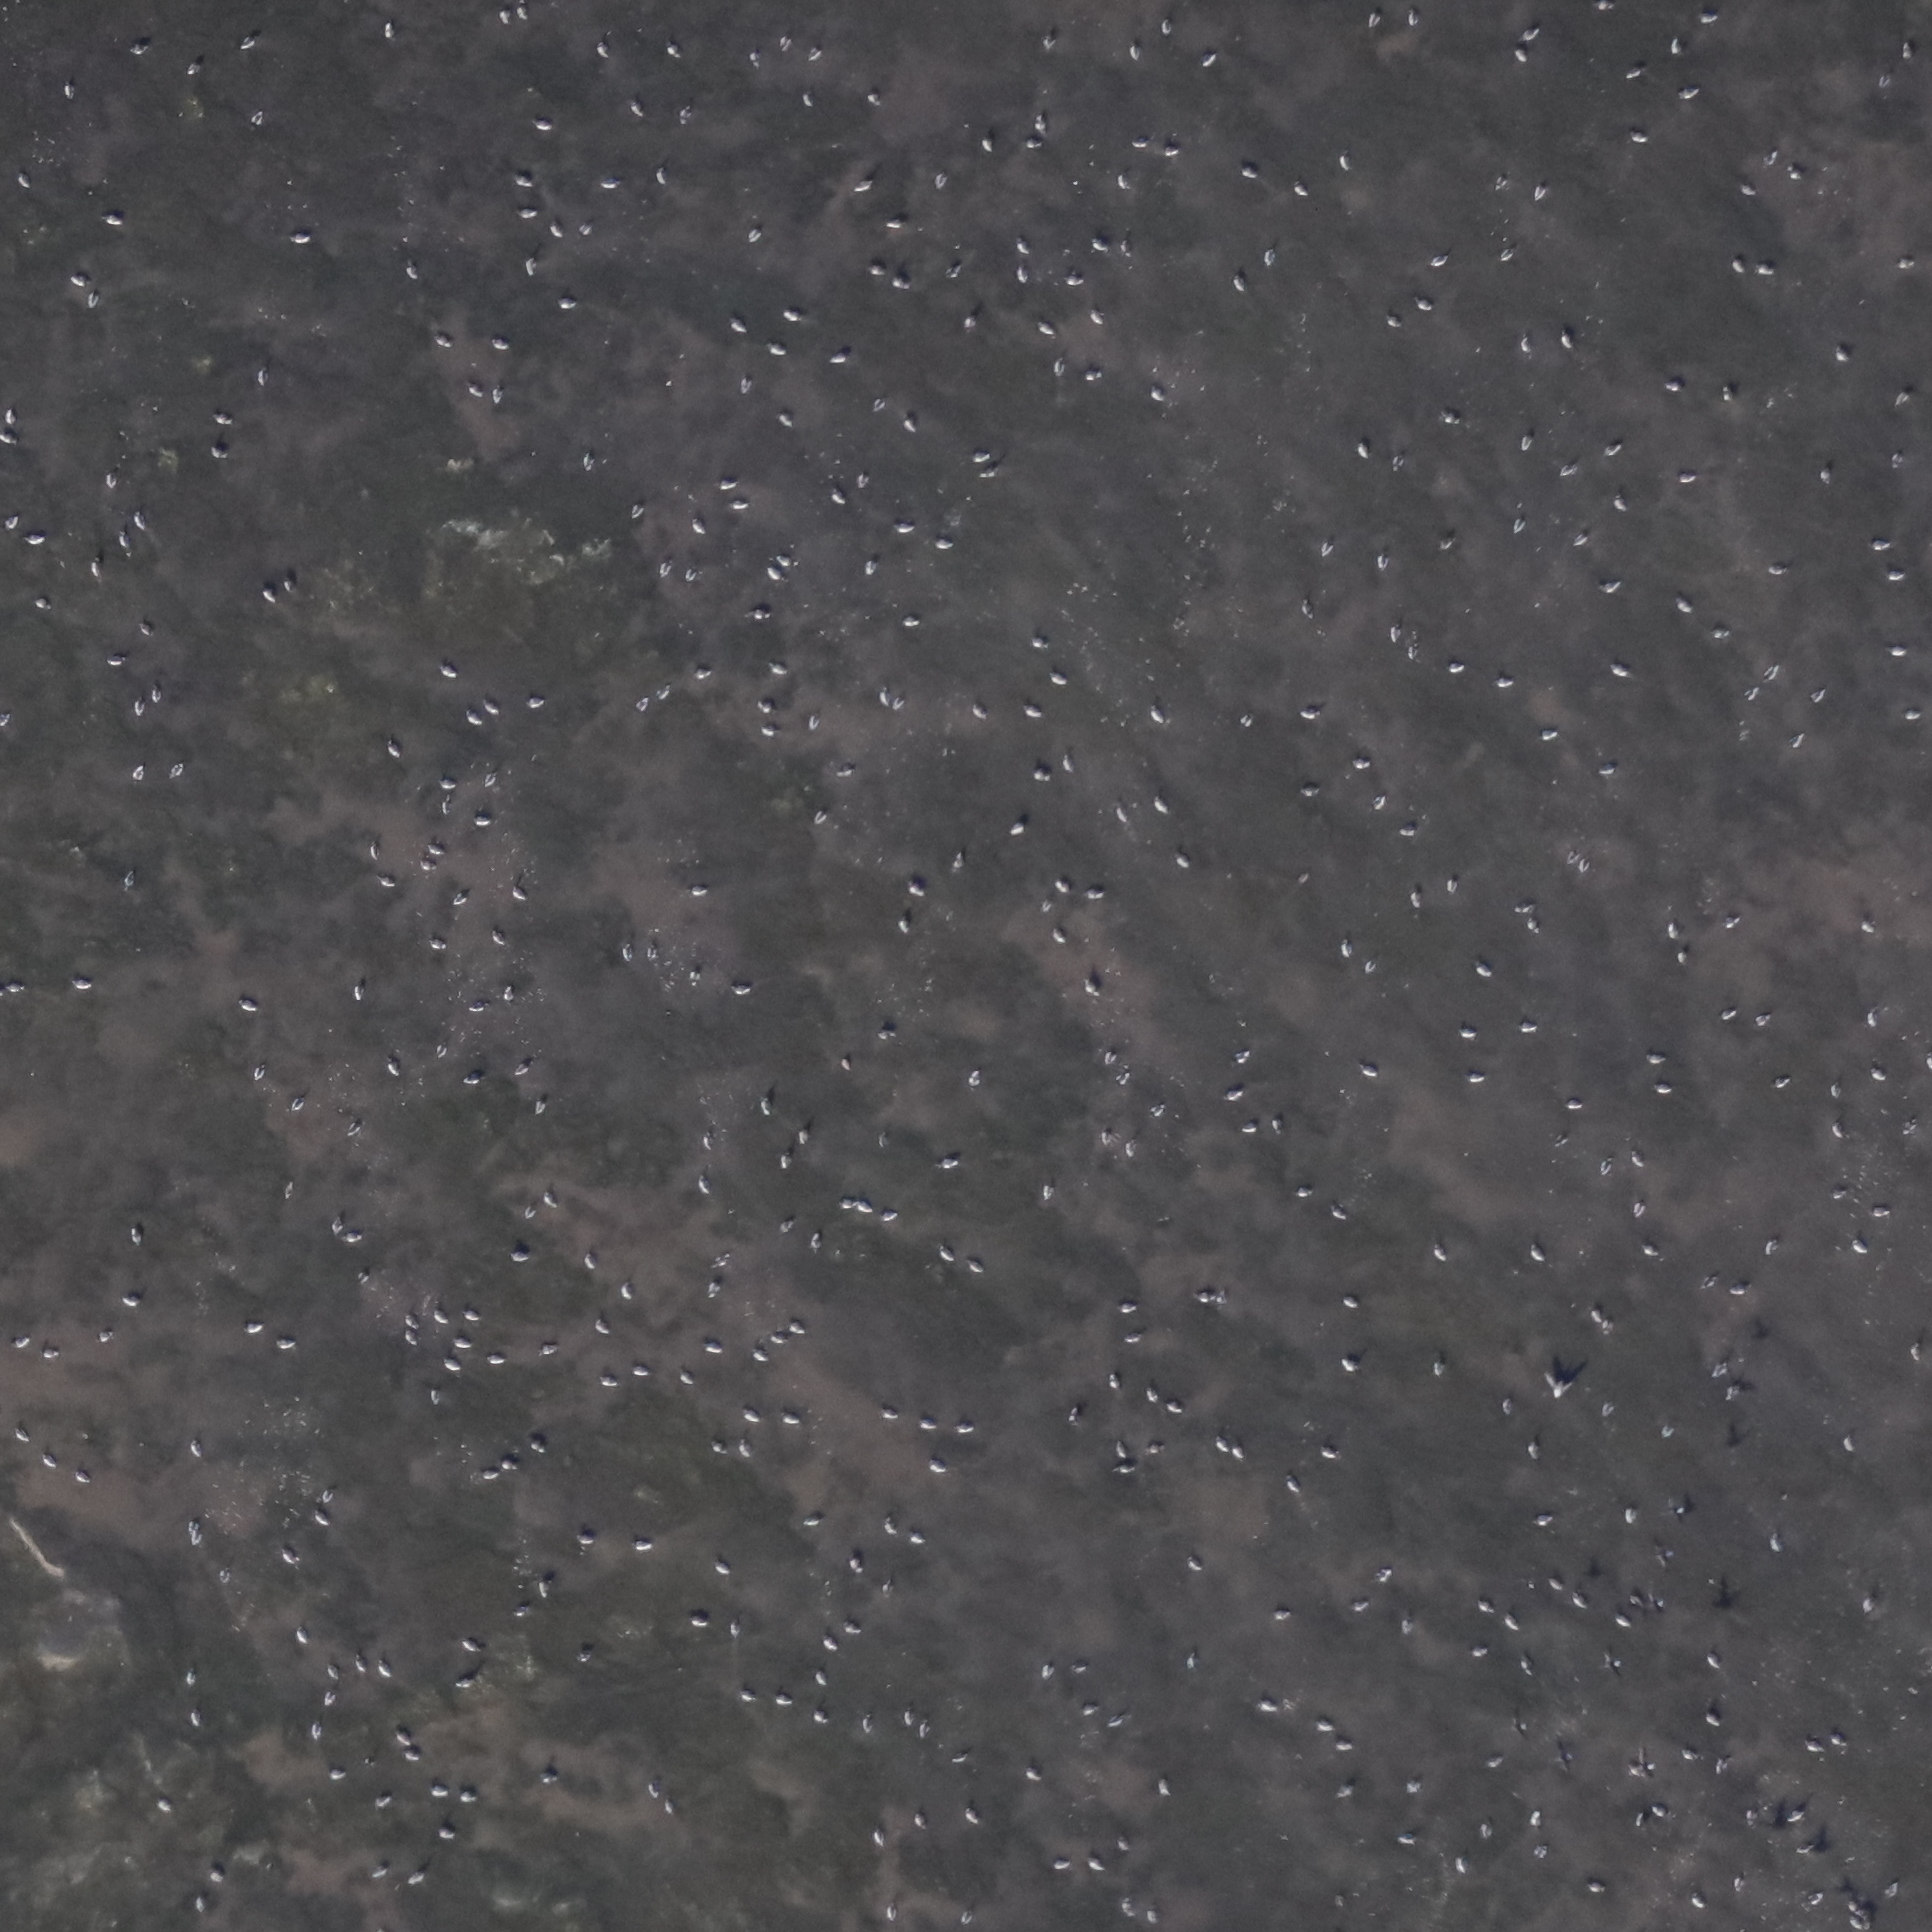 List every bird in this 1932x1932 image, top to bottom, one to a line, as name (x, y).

brant (1611, 0)
brant (1415, 12)
brant (1723, 16)
brant (1166, 17)
brant (525, 19)
brant (507, 21)
brant (1378, 21)
brant (389, 25)
brant (1536, 33)
brant (134, 42)
brant (1053, 42)
brant (782, 43)
brant (256, 47)
brant (1689, 47)
brant (1136, 48)
brant (1912, 49)
brant (597, 52)
brant (817, 57)
brant (1515, 57)
brant (681, 58)
brant (752, 60)
brant (1221, 62)
brant (198, 70)
brant (1641, 72)
brant (1885, 84)
brant (67, 92)
brant (1697, 92)
brant (803, 104)
brant (871, 106)
brant (689, 116)
brant (636, 117)
brant (256, 118)
brant (1043, 120)
brant (547, 131)
brant (1641, 131)
brant (987, 138)
brant (1037, 141)
brant (1146, 141)
brant (1173, 159)
brant (1774, 161)
brant (1344, 164)
brant (662, 167)
brant (1254, 172)
brant (17, 175)
brant (1802, 175)
brant (521, 178)
brant (1506, 179)
brant (951, 187)
brant (614, 189)
brant (1126, 190)
brant (1303, 191)
brant (1542, 193)
brant (864, 194)
brant (1750, 199)
brant (531, 211)
brant (900, 219)
brant (115, 225)
brant (560, 229)
brant (588, 230)
brant (755, 236)
brant (301, 238)
brant (1018, 239)
brant (1101, 247)
brant (1129, 249)
brant (1906, 259)
brant (1440, 261)
brant (1516, 262)
brant (417, 264)
brant (537, 264)
brant (1265, 264)
brant (1735, 264)
brant (882, 268)
brant (1759, 271)
brant (956, 277)
brant (1076, 277)
brant (1030, 279)
brant (80, 280)
brant (1238, 282)
brant (904, 289)
brant (574, 297)
brant (93, 298)
brant (1433, 308)
brant (800, 318)
brant (978, 319)
brant (1090, 319)
brant (1408, 321)
brant (745, 324)
brant (1045, 325)
brant (1570, 341)
brant (1533, 343)
brant (506, 347)
brant (448, 348)
brant (781, 351)
brant (1842, 354)
brant (845, 359)
brant (1058, 373)
brant (275, 375)
brant (1090, 377)
brant (1670, 381)
brant (751, 384)
brant (1725, 389)
brant (476, 396)
brant (507, 397)
brant (1166, 398)
brant (1900, 401)
brant (879, 409)
brant (1453, 411)
brant (8, 413)
brant (222, 415)
brant (784, 430)
brant (917, 431)
brant (1518, 437)
brant (9, 442)
brant (1357, 446)
brant (220, 455)
brant (1617, 455)
brant (977, 457)
brant (589, 458)
brant (1903, 460)
brant (1397, 462)
brant (110, 472)
brant (1571, 472)
brant (1837, 472)
brant (989, 475)
brant (723, 476)
brant (863, 478)
brant (1691, 484)
brant (839, 499)
brant (1628, 503)
brant (749, 505)
brant (637, 506)
brant (146, 515)
brant (906, 526)
brant (15, 527)
brant (701, 527)
brant (1518, 528)
brant (32, 532)
brant (1440, 535)
brant (1587, 537)
brant (941, 541)
brant (1874, 544)
brant (122, 545)
brant (1325, 550)
brant (871, 555)
brant (784, 556)
brant (1379, 557)
brant (661, 561)
brant (97, 562)
brant (1783, 562)
brant (1895, 574)
brant (774, 576)
brant (695, 579)
brant (1613, 582)
brant (294, 583)
brant (266, 594)
brant (49, 597)
brant (1307, 604)
brant (760, 605)
brant (1681, 610)
brant (911, 621)
brant (150, 627)
brant (1394, 634)
brant (1720, 635)
brant (1043, 644)
brant (1903, 648)
brant (1413, 650)
brant (110, 662)
brant (778, 664)
brant (1461, 666)
brant (1623, 669)
brant (704, 670)
brant (450, 675)
brant (1774, 675)
brant (1058, 681)
brant (1512, 686)
brant (673, 692)
brant (1823, 693)
brant (156, 696)
brant (1754, 696)
brant (879, 700)
brant (134, 703)
brant (761, 703)
brant (905, 703)
brant (987, 704)
brant (542, 705)
brant (644, 707)
brant (1310, 707)
brant (496, 711)
brant (1029, 711)
brant (1148, 711)
brant (1910, 712)
brant (2, 715)
brant (1249, 715)
brant (477, 724)
brant (816, 725)
brant (1553, 733)
brant (770, 735)
brant (1807, 741)
brant (399, 745)
brant (1357, 755)
brant (1066, 757)
brant (849, 769)
brant (1611, 773)
brant (135, 774)
brant (180, 775)
brant (503, 777)
brant (1045, 779)
brant (450, 782)
brant (1315, 794)
brant (1162, 803)
brant (453, 804)
brant (1378, 804)
brant (822, 810)
brant (1119, 813)
brant (489, 818)
brant (1019, 830)
brant (1414, 833)
brant (442, 839)
brant (376, 846)
brant (1571, 855)
brant (1184, 864)
brant (430, 868)
brant (957, 868)
brant (1584, 869)
other bird (1304, 879)
brant (1067, 883)
brant (133, 884)
brant (390, 887)
brant (1456, 887)
brant (921, 889)
brant (696, 891)
brant (1089, 891)
brant (518, 895)
brant (1423, 897)
brant (453, 898)
brant (1045, 898)
brant (1528, 903)
brant (1742, 916)
brant (909, 923)
brant (1873, 923)
brant (1065, 929)
brant (1528, 931)
brant (1672, 931)
brant (493, 933)
brant (441, 949)
brant (624, 950)
brant (1348, 950)
brant (1685, 953)
brant (655, 955)
brant (1488, 972)
brant (1375, 974)
brant (695, 976)
brant (84, 980)
brant (1096, 982)
brant (12, 986)
brant (359, 986)
brant (514, 992)
brant (750, 992)
brant (250, 1002)
brant (479, 1006)
brant (1730, 1011)
brant (1871, 1011)
brant (1755, 1024)
brant (1535, 1030)
brant (893, 1035)
brant (1465, 1035)
brant (444, 1048)
brant (1248, 1050)
brant (1657, 1052)
brant (1107, 1062)
other bird (846, 1063)
brant (392, 1064)
brant (1376, 1065)
brant (1883, 1067)
brant (258, 1070)
brant (1777, 1070)
brant (518, 1074)
brant (1483, 1075)
brant (971, 1079)
brant (1118, 1081)
brant (480, 1083)
brant (1665, 1083)
brant (1236, 1091)
brant (1841, 1094)
brant (538, 1103)
brant (1578, 1103)
brant (300, 1104)
brant (758, 1104)
brant (1161, 1112)
brant (1906, 1128)
brant (359, 1129)
brant (1250, 1129)
brant (1285, 1129)
brant (1843, 1129)
brant (698, 1133)
brant (804, 1133)
brant (1102, 1135)
brant (1564, 1135)
brant (894, 1136)
brant (1131, 1151)
brant (950, 1157)
brant (784, 1163)
brant (1635, 1165)
brant (1607, 1166)
brant (701, 1183)
brant (1843, 1183)
other bird (288, 1187)
brant (1043, 1190)
brant (1293, 1195)
brant (565, 1196)
brant (844, 1202)
brant (862, 1208)
brant (1878, 1210)
brant (533, 1212)
brant (1635, 1213)
brant (889, 1214)
brant (1339, 1214)
brant (336, 1225)
brant (780, 1226)
brant (138, 1232)
brant (360, 1240)
brant (1854, 1241)
brant (811, 1242)
brant (524, 1245)
brant (1652, 1249)
brant (1773, 1249)
brant (947, 1253)
brant (1440, 1253)
brant (1539, 1257)
brant (584, 1260)
brant (717, 1260)
brant (968, 1265)
brant (365, 1281)
brant (1701, 1281)
brant (716, 1283)
brant (1742, 1283)
brant (627, 1287)
brant (1204, 1290)
brant (1230, 1291)
brant (1351, 1299)
brant (138, 1301)
brant (1126, 1301)
brant (478, 1308)
brant (432, 1311)
brant (1600, 1313)
brant (420, 1320)
brant (803, 1327)
brant (256, 1330)
brant (606, 1331)
brant (1618, 1331)
brant (105, 1334)
brant (1129, 1335)
brant (775, 1336)
brant (412, 1337)
brant (21, 1341)
brant (294, 1342)
brant (461, 1343)
brant (711, 1346)
brant (756, 1346)
brant (550, 1349)
brant (1912, 1350)
brant (55, 1364)
brant (494, 1364)
brant (1438, 1364)
brant (1350, 1365)
brant (450, 1368)
brant (637, 1368)
brant (1720, 1371)
brant (685, 1373)
brant (1113, 1373)
brant (602, 1376)
brant (1150, 1386)
brant (1557, 1394)
brant (432, 1397)
brant (1730, 1397)
brant (894, 1408)
brant (1177, 1408)
brant (1079, 1409)
brant (751, 1415)
brant (1516, 1415)
brant (1607, 1416)
brant (792, 1424)
brant (1670, 1429)
brant (925, 1430)
brant (962, 1431)
brant (25, 1435)
brant (1148, 1438)
brant (1845, 1439)
brant (541, 1447)
brant (1217, 1447)
brant (1334, 1447)
brant (194, 1448)
brant (715, 1448)
brant (741, 1448)
brant (1540, 1449)
brant (1119, 1450)
brant (1244, 1456)
brant (506, 1461)
brant (61, 1462)
brant (939, 1462)
brant (87, 1468)
brant (1124, 1470)
brant (493, 1474)
brant (1292, 1488)
brant (335, 1497)
brant (1678, 1512)
brant (1550, 1518)
brant (1637, 1518)
brant (323, 1520)
brant (195, 1522)
brant (821, 1524)
brant (894, 1524)
brant (1779, 1536)
brant (922, 1538)
brant (589, 1539)
brant (650, 1540)
brant (204, 1547)
brant (296, 1557)
brant (1666, 1559)
brant (863, 1562)
brant (719, 1563)
brant (1192, 1565)
brant (1390, 1577)
brant (228, 1580)
brant (1559, 1584)
brant (542, 1587)
brant (892, 1588)
brant (1639, 1597)
brant (1488, 1598)
brant (1580, 1607)
brant (1868, 1607)
brant (1357, 1609)
brant (1666, 1610)
brant (518, 1611)
brant (1628, 1618)
brant (739, 1619)
brant (1285, 1621)
brant (698, 1622)
brant (305, 1624)
brant (858, 1625)
brant (1409, 1625)
brant (1516, 1628)
brant (832, 1640)
brant (477, 1641)
brant (1486, 1652)
brant (590, 1655)
brant (1094, 1659)
brant (1716, 1659)
brant (336, 1660)
brant (1196, 1660)
brant (1614, 1660)
brant (367, 1666)
brant (1055, 1669)
brant (395, 1670)
brant (195, 1671)
brant (1534, 1672)
brant (471, 1677)
brant (823, 1678)
brant (790, 1689)
brant (329, 1696)
brant (1267, 1704)
brant (753, 1706)
brant (1082, 1706)
brant (827, 1714)
brant (912, 1716)
brant (1714, 1716)
brant (1115, 1718)
brant (199, 1719)
brant (1327, 1719)
brant (867, 1726)
brant (318, 1728)
brant (405, 1730)
brant (1518, 1730)
brant (936, 1736)
brant (1841, 1740)
brant (1345, 1744)
brant (1688, 1748)
brant (1817, 1749)
brant (966, 1755)
brant (375, 1760)
brant (416, 1760)
brant (1505, 1760)
brant (1569, 1762)
brant (1724, 1768)
brant (553, 1770)
brant (1641, 1770)
brant (1029, 1771)
brant (340, 1773)
brant (656, 1785)
brant (441, 1787)
brant (1164, 1790)
brant (1411, 1790)
brant (474, 1791)
brant (1338, 1791)
brant (161, 1793)
brant (387, 1802)
brant (674, 1807)
brant (975, 1814)
brant (1666, 1814)
brant (924, 1817)
brant (1540, 1819)
brant (1806, 1820)
brant (1755, 1821)
brant (1641, 1825)
brant (1486, 1831)
brant (452, 1832)
brant (1405, 1835)
brant (1124, 1844)
brant (877, 1848)
brant (1807, 1851)
brant (1540, 1855)
brant (1069, 1861)
brant (1105, 1862)
brant (1463, 1866)
brant (384, 1867)
brant (425, 1879)
brant (216, 1880)
brant (1748, 1880)
brant (1594, 1888)
brant (1889, 1894)
brant (1814, 1895)
brant (1131, 1897)
brant (1702, 1897)
other bird (1337, 1898)
brant (1856, 1903)
brant (204, 1906)
brant (1156, 1913)
brant (894, 1918)
brant (968, 1921)
brant (388, 1924)
brant (1861, 1925)